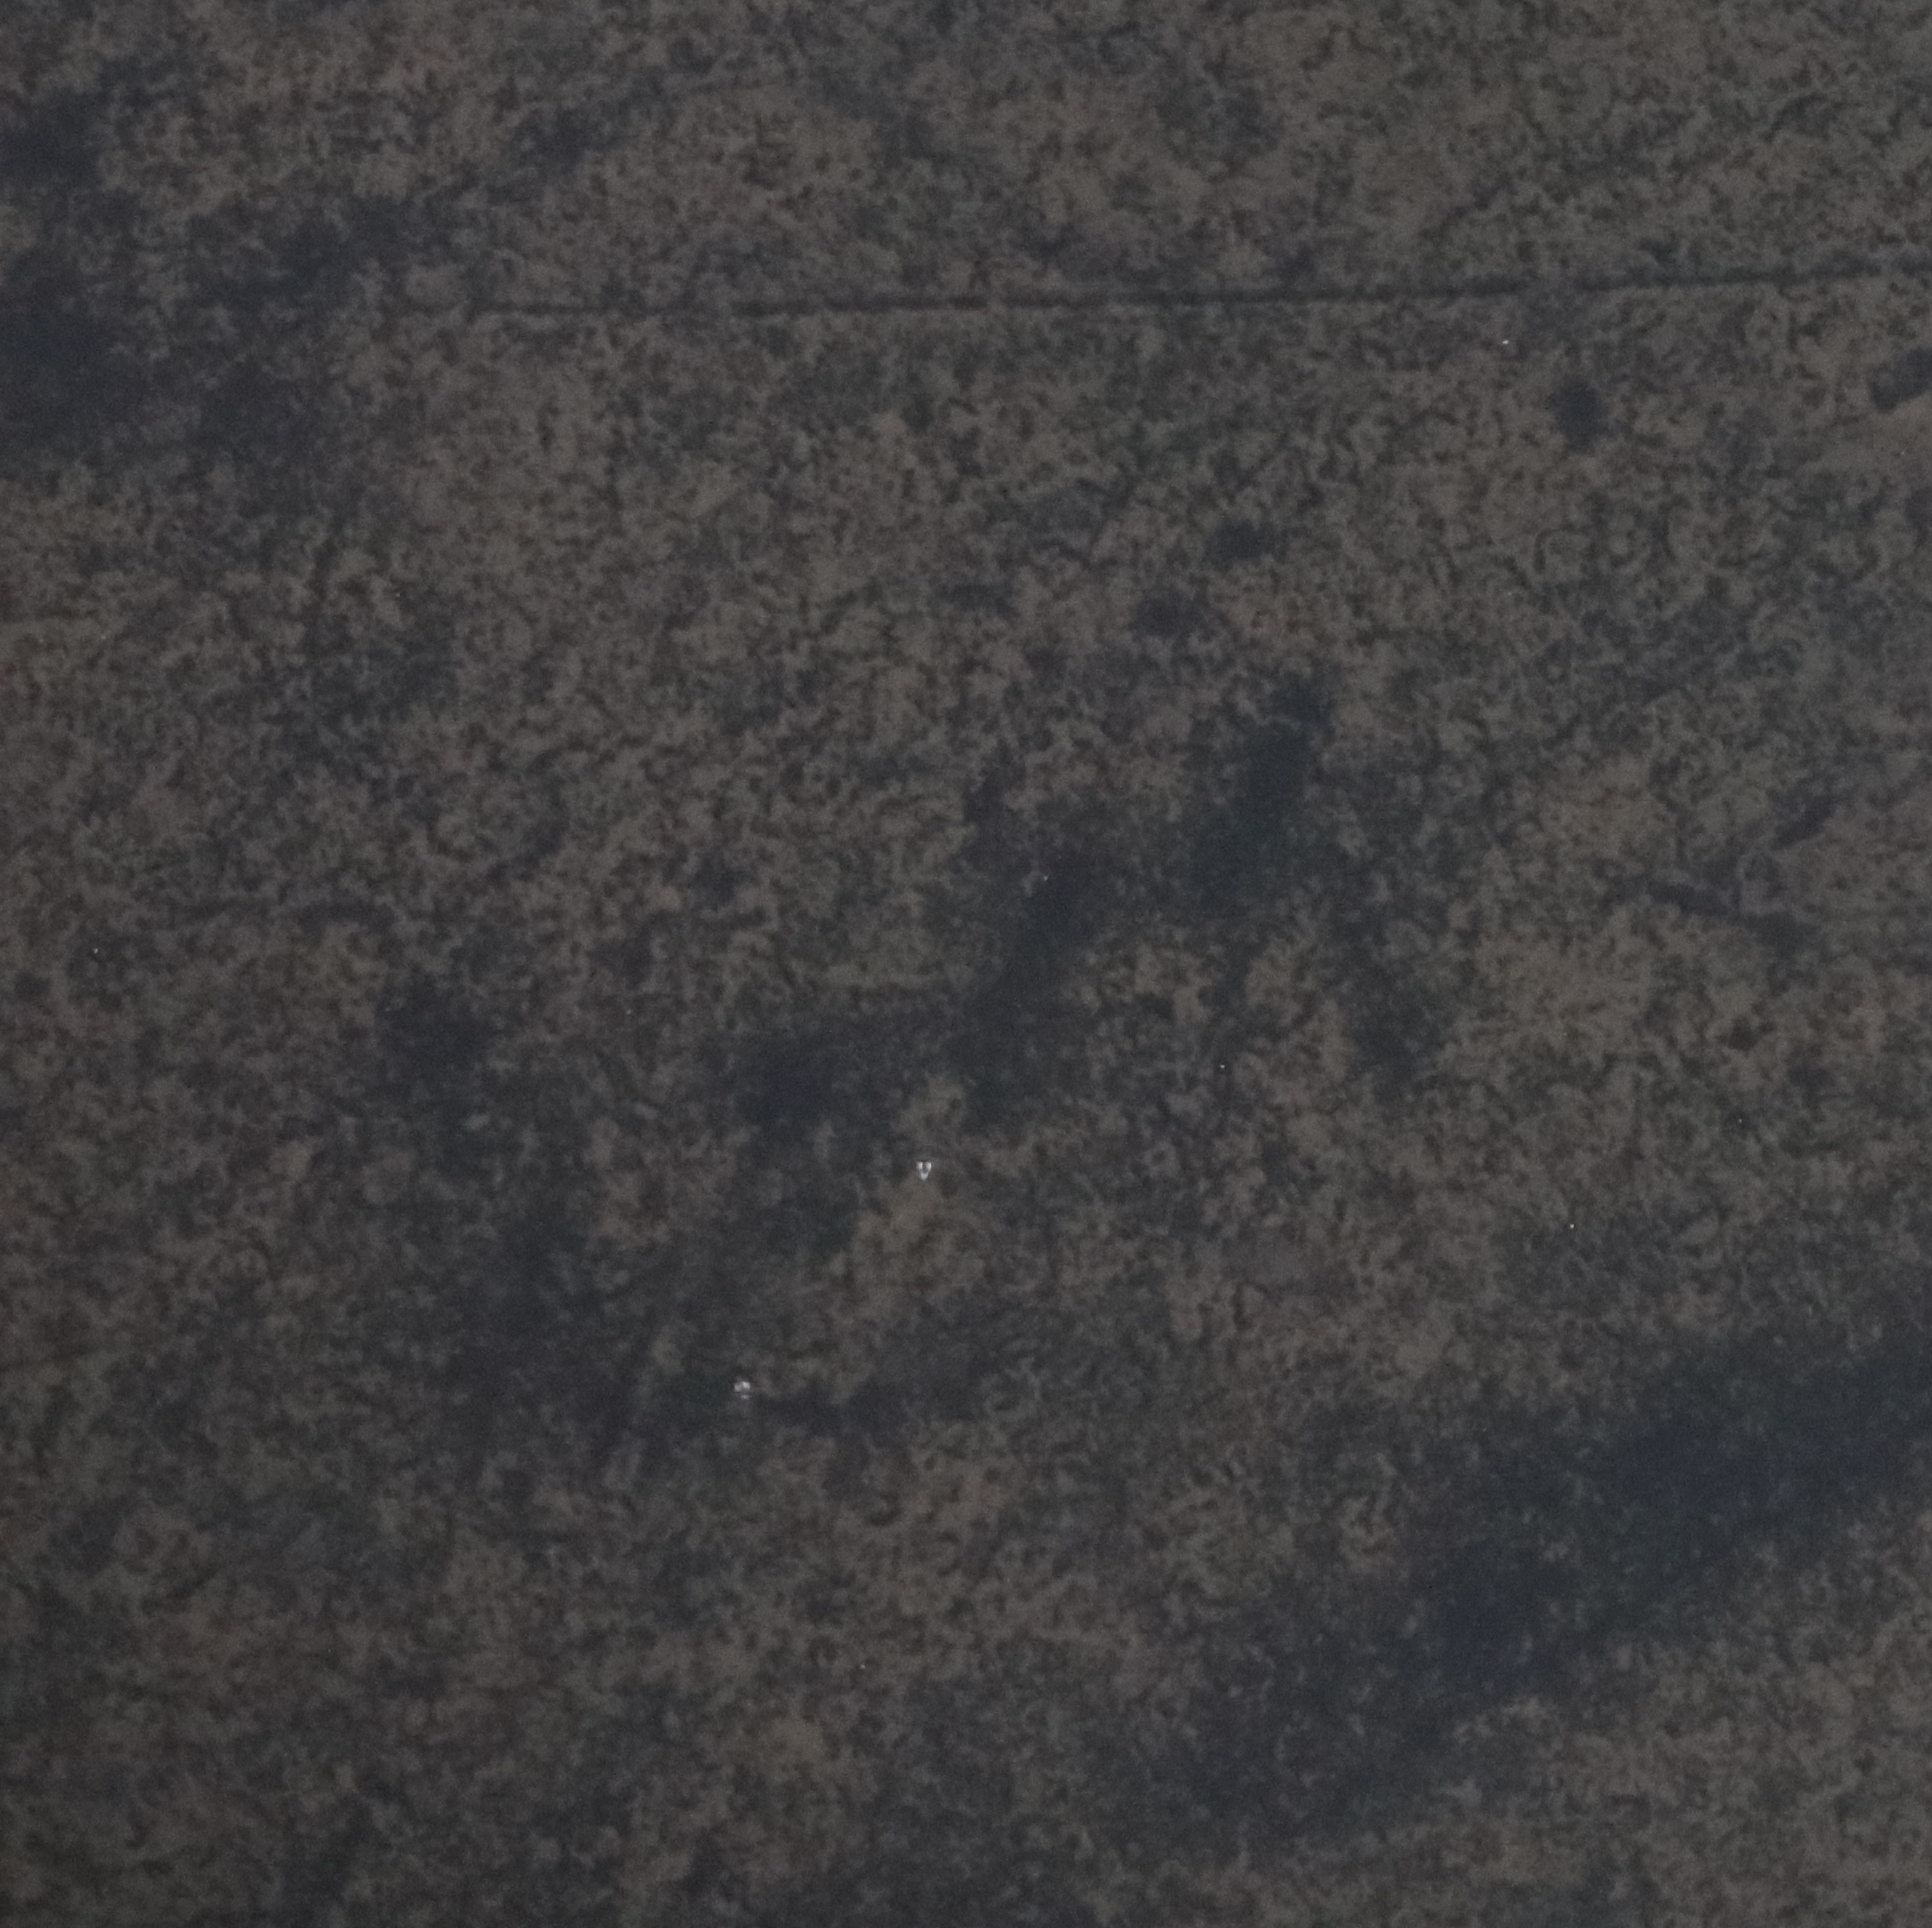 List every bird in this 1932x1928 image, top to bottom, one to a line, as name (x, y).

brant (924, 1166)
brant (745, 1380)